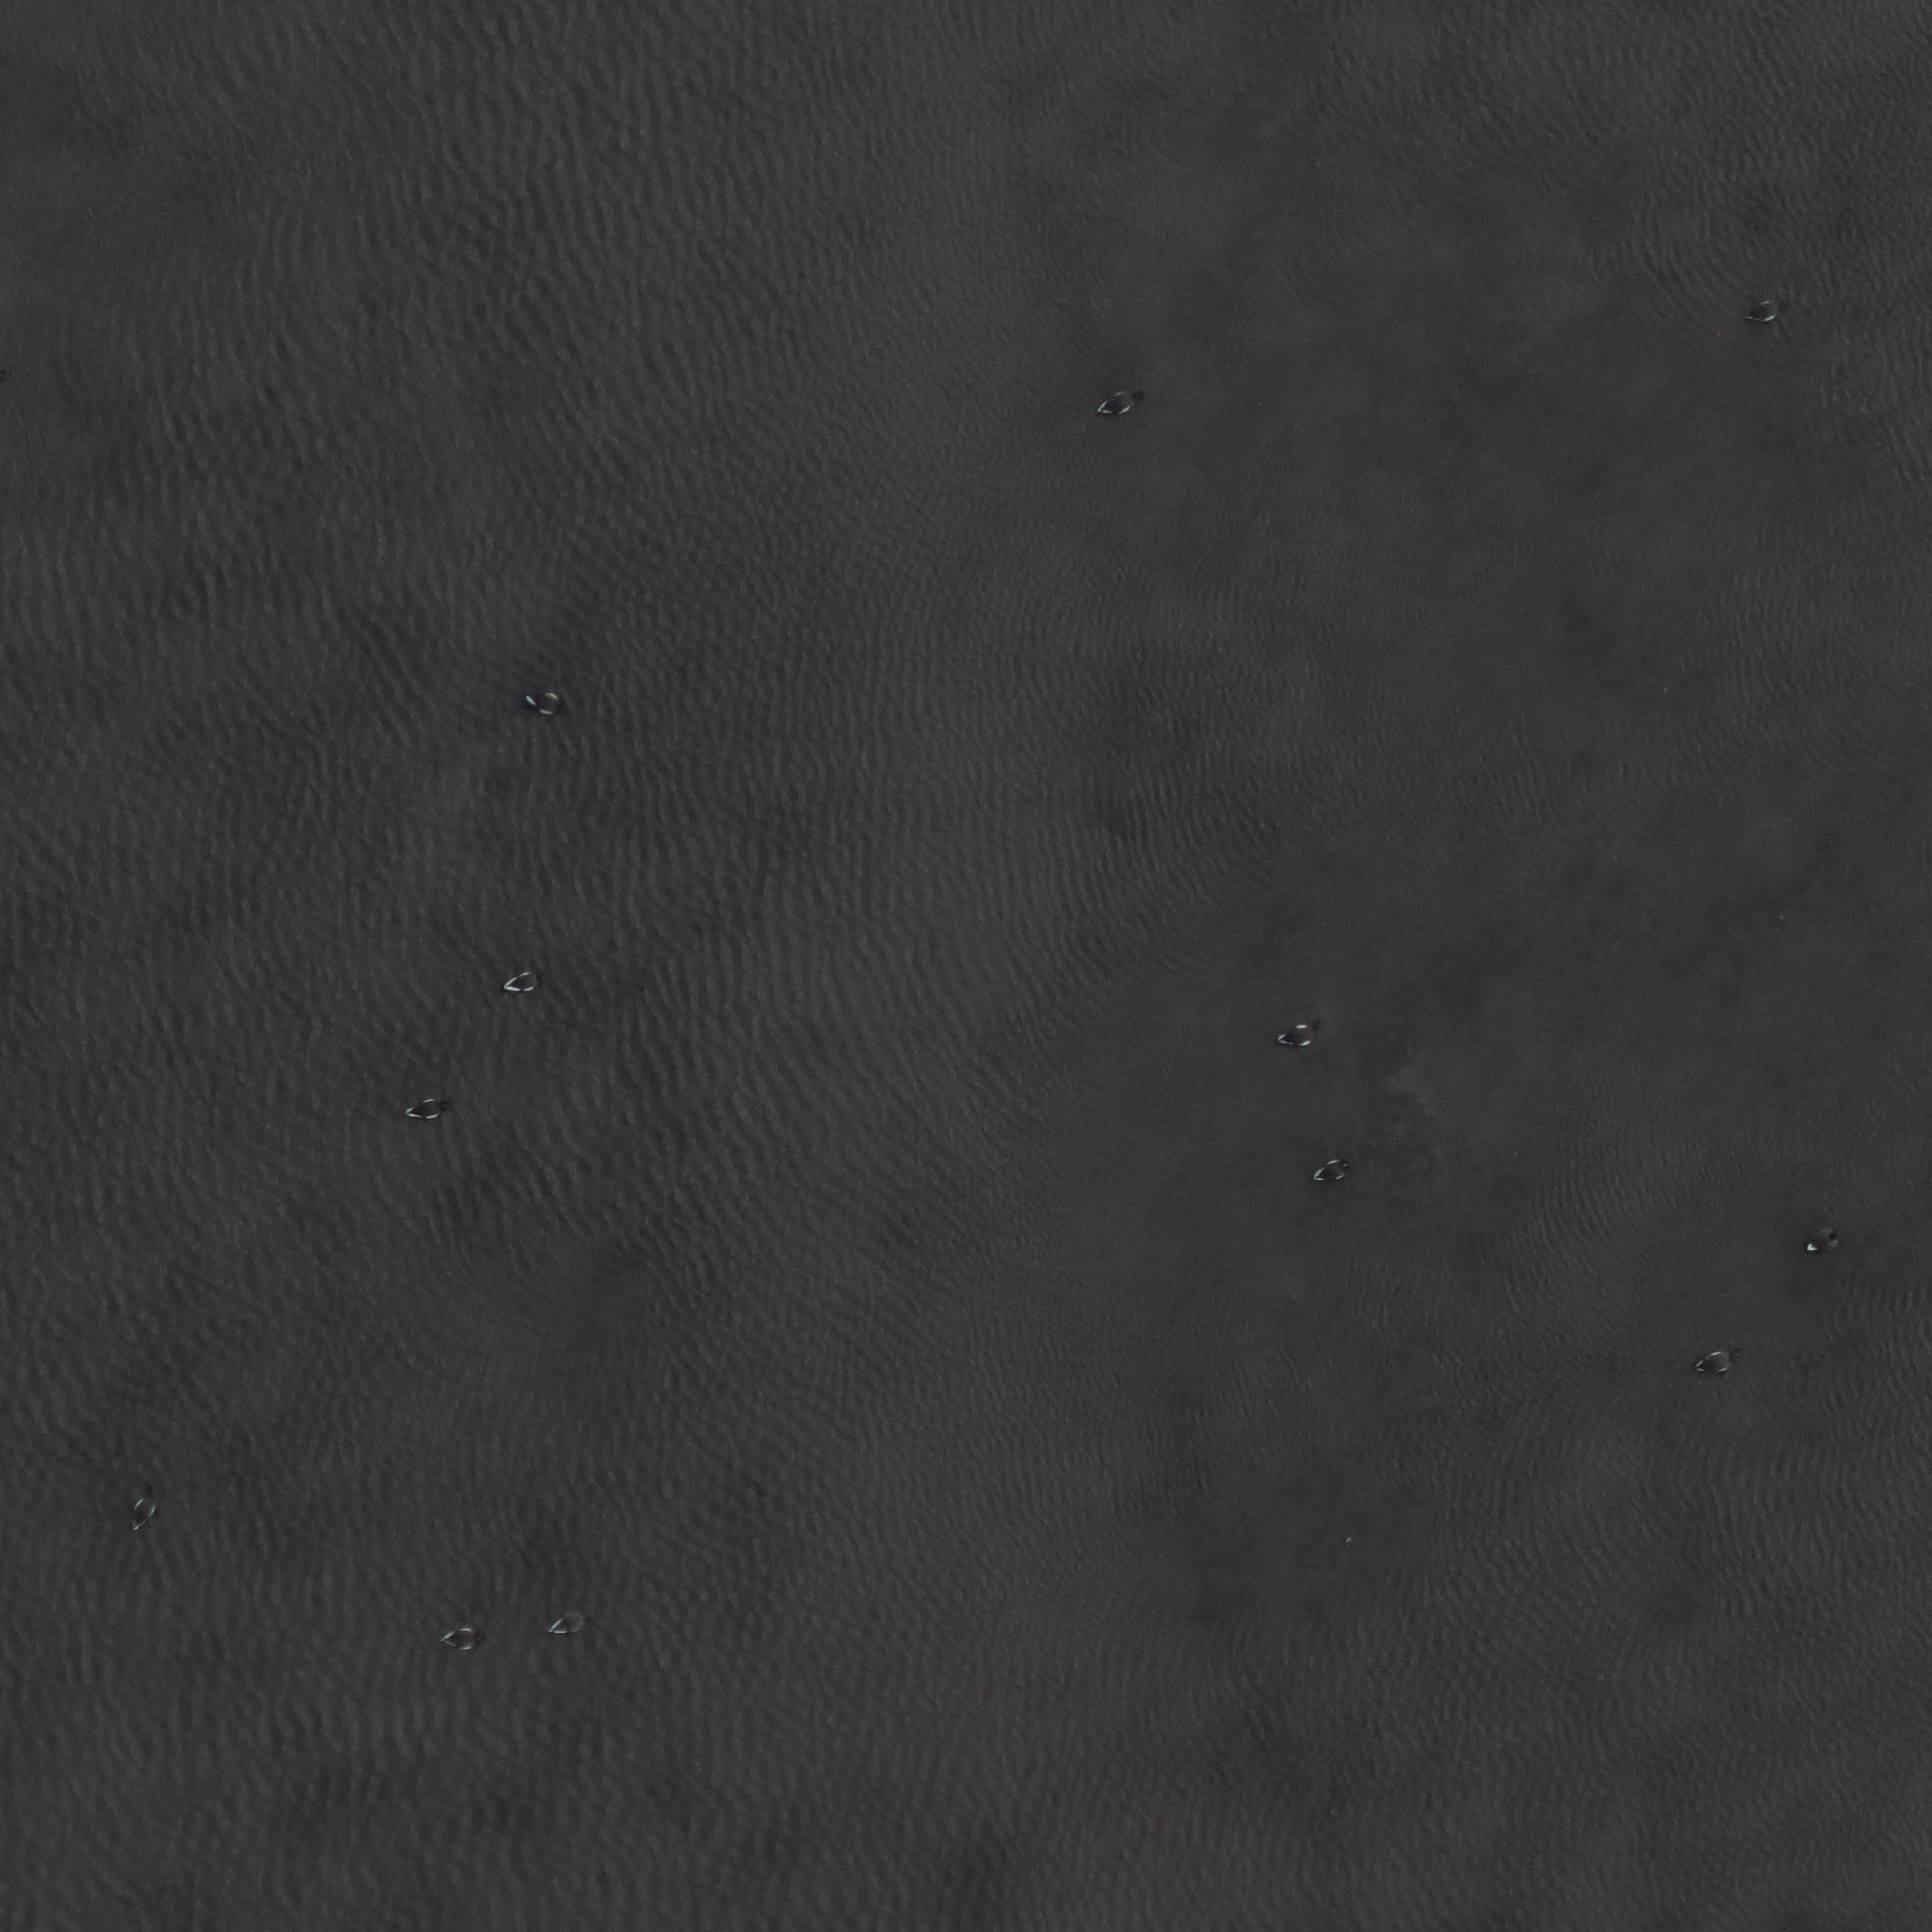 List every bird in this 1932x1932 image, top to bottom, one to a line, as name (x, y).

brant (1763, 309)
brant (1122, 403)
brant (547, 703)
brant (524, 982)
brant (1300, 1036)
brant (428, 1109)
brant (1331, 1169)
brant (1823, 1240)
brant (1716, 1362)
brant (145, 1508)
brant (572, 1622)
brant (465, 1640)